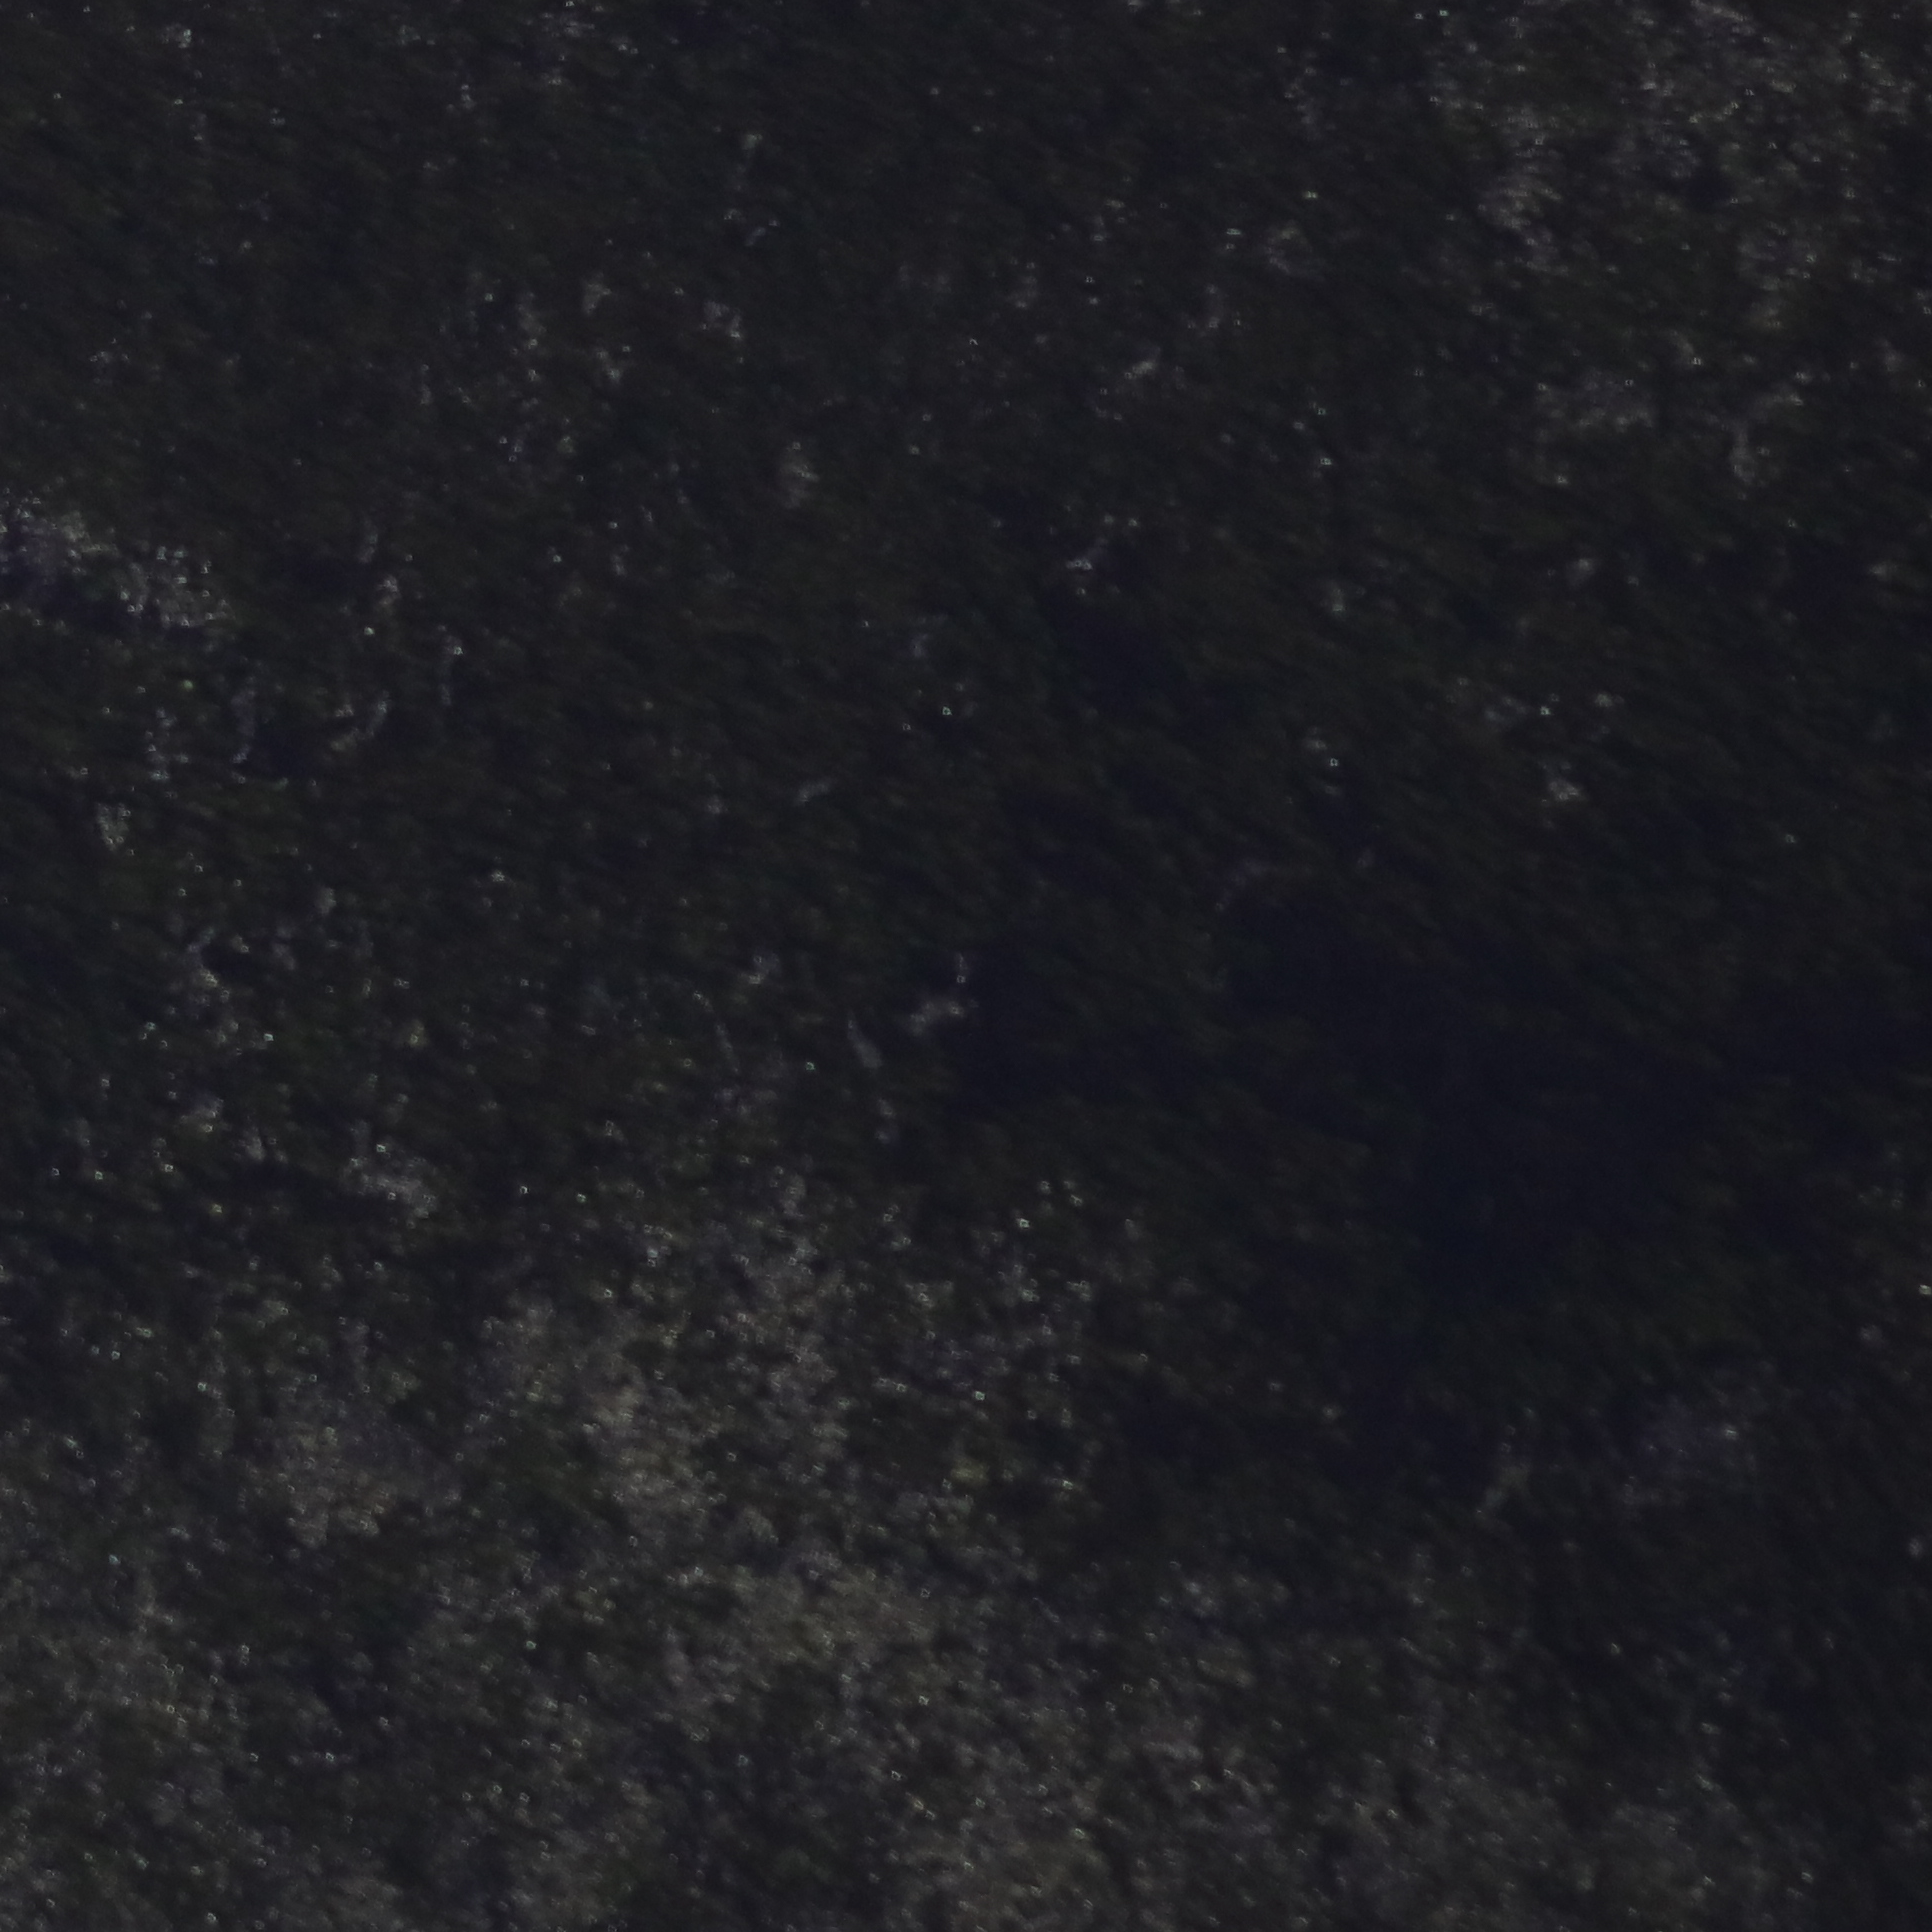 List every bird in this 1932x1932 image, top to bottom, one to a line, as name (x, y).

None